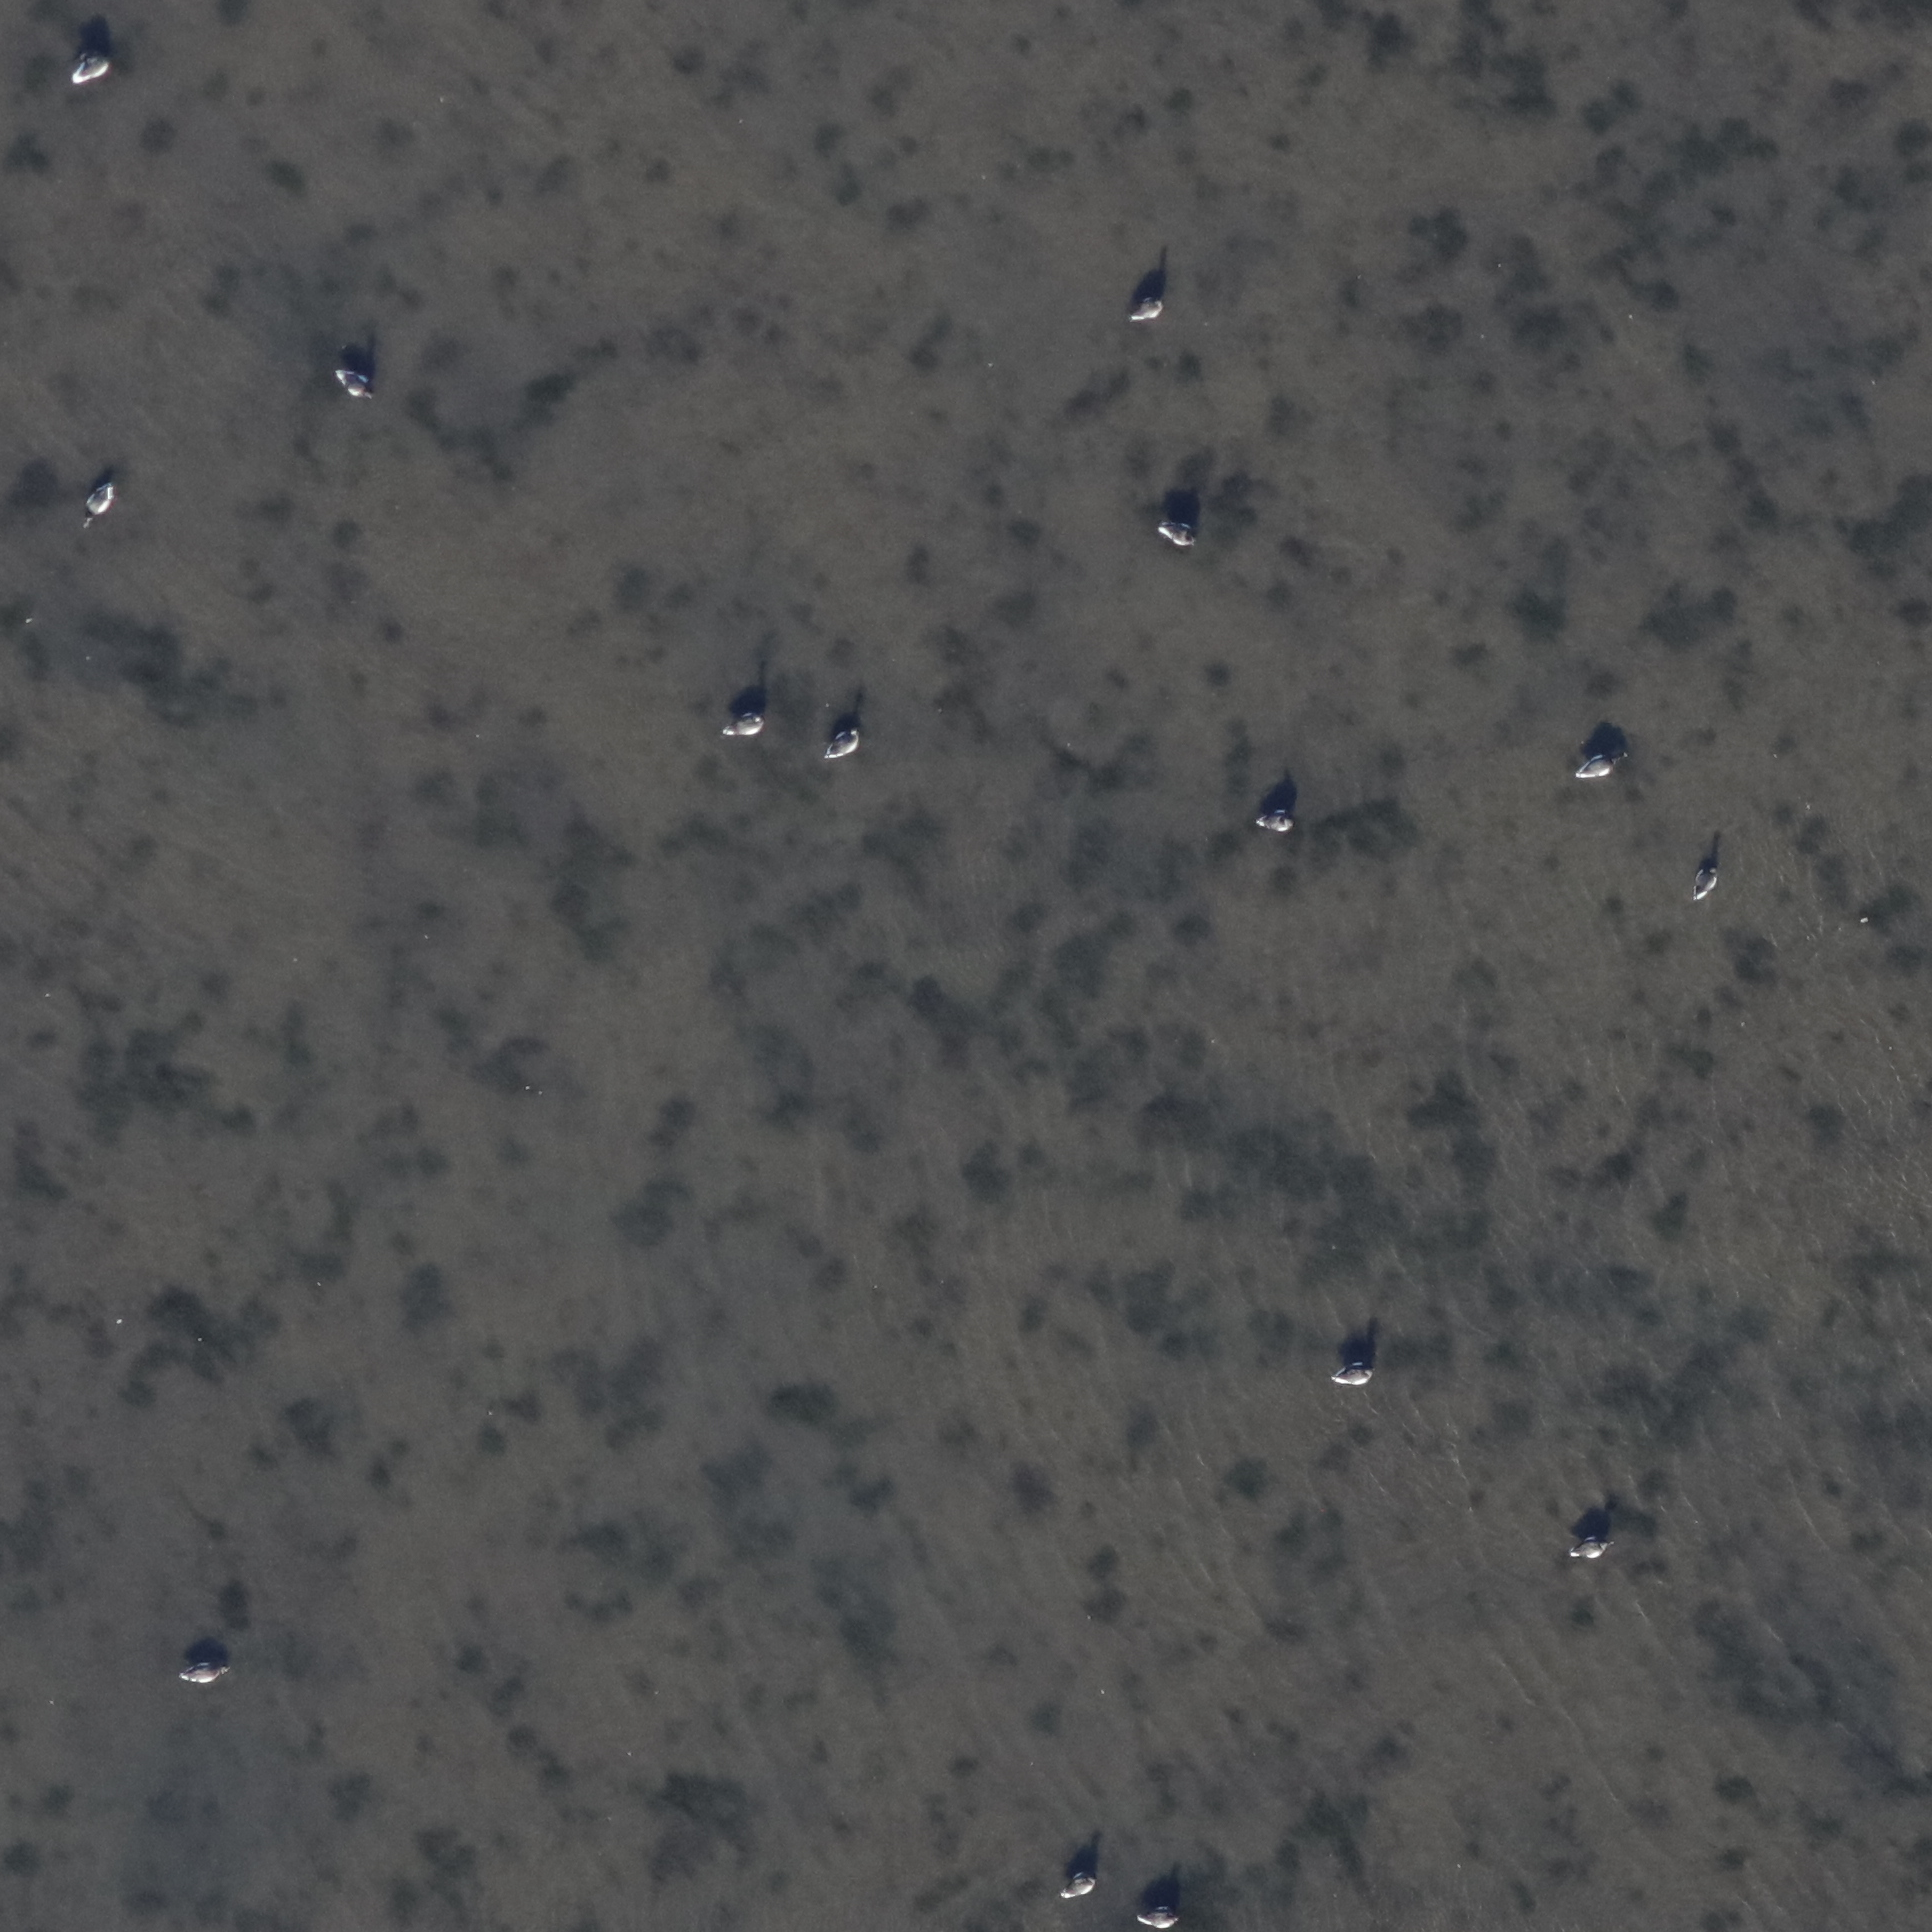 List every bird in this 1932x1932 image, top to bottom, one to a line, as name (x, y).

brant (92, 66)
brant (1146, 308)
brant (355, 383)
brant (98, 503)
brant (1179, 533)
brant (746, 724)
brant (842, 743)
brant (1599, 765)
brant (1276, 821)
brant (1706, 879)
brant (1354, 1373)
brant (1589, 1549)
brant (205, 1674)
brant (1077, 1885)
brant (1158, 1916)